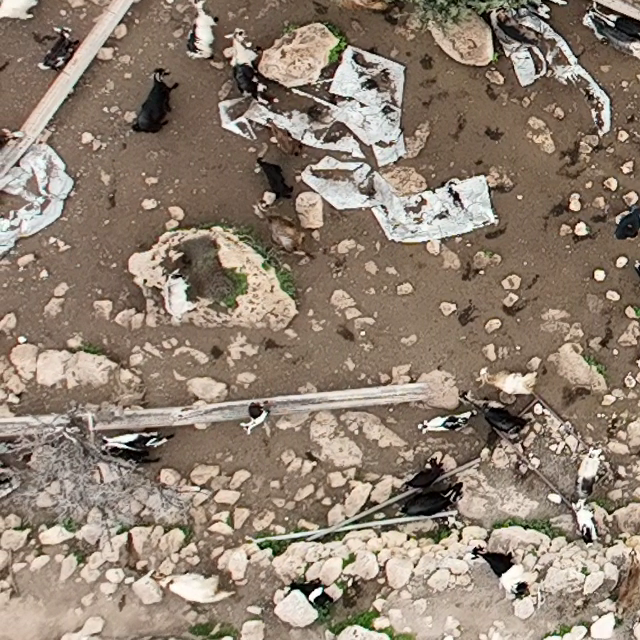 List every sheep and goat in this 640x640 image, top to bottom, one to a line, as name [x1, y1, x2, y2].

goat [0, 0, 56, 19]
goat [184, 0, 218, 57]
goat [523, 1, 552, 18]
goat [587, 2, 639, 36]
goat [490, 12, 539, 47]
goat [581, 12, 639, 58]
goat [39, 25, 72, 73]
goat [225, 29, 262, 99]
goat [131, 66, 177, 134]
goat [266, 120, 304, 156]
goat [256, 158, 294, 199]
goat [251, 199, 302, 251]
goat [631, 260, 639, 293]
goat [165, 267, 198, 317]
goat [479, 366, 537, 393]
goat [457, 390, 530, 433]
goat [240, 403, 270, 435]
goat [418, 411, 476, 436]
goat [101, 430, 173, 449]
goat [104, 446, 158, 462]
goat [571, 446, 602, 509]
goat [408, 460, 443, 487]
goat [401, 481, 464, 515]
goat [572, 499, 599, 545]
goat [471, 546, 540, 595]
goat [612, 549, 639, 608]
goat [155, 573, 238, 602]
goat [288, 579, 334, 609]